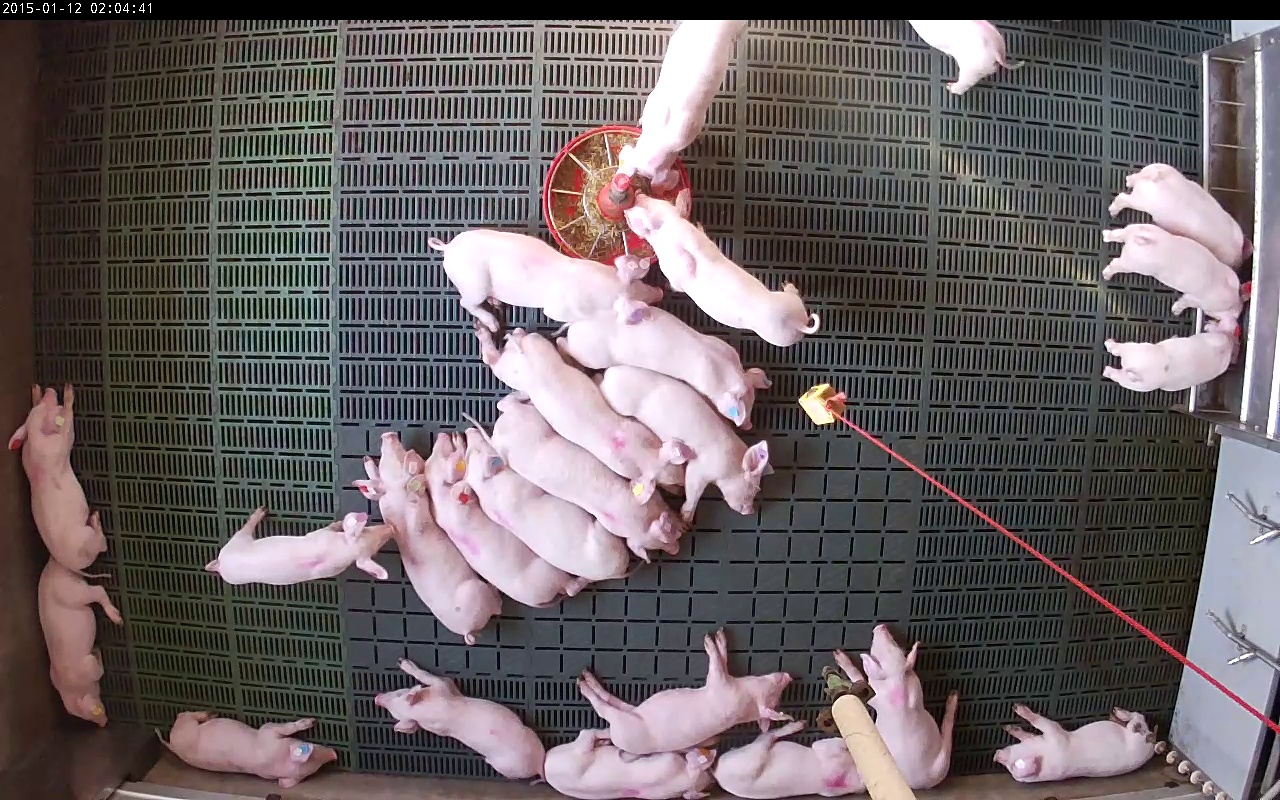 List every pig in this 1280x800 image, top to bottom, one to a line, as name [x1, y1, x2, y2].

pig [616, 21, 748, 194]
pig [909, 22, 1025, 98]
pig [1110, 163, 1253, 269]
pig [623, 188, 818, 350]
pig [1101, 223, 1252, 321]
pig [428, 231, 664, 332]
pig [552, 305, 774, 433]
pig [1103, 315, 1242, 394]
pig [474, 323, 693, 505]
pig [592, 367, 775, 526]
pig [8, 382, 113, 580]
pig [462, 393, 688, 563]
pig [450, 428, 642, 581]
pig [352, 430, 503, 648]
pig [406, 433, 590, 608]
pig [206, 503, 395, 585]
pig [36, 556, 124, 728]
pig [835, 623, 960, 790]
pig [575, 625, 795, 761]
pig [373, 658, 547, 785]
pig [993, 702, 1159, 782]
pig [153, 712, 336, 792]
pig [713, 720, 871, 799]
pig [543, 727, 715, 799]